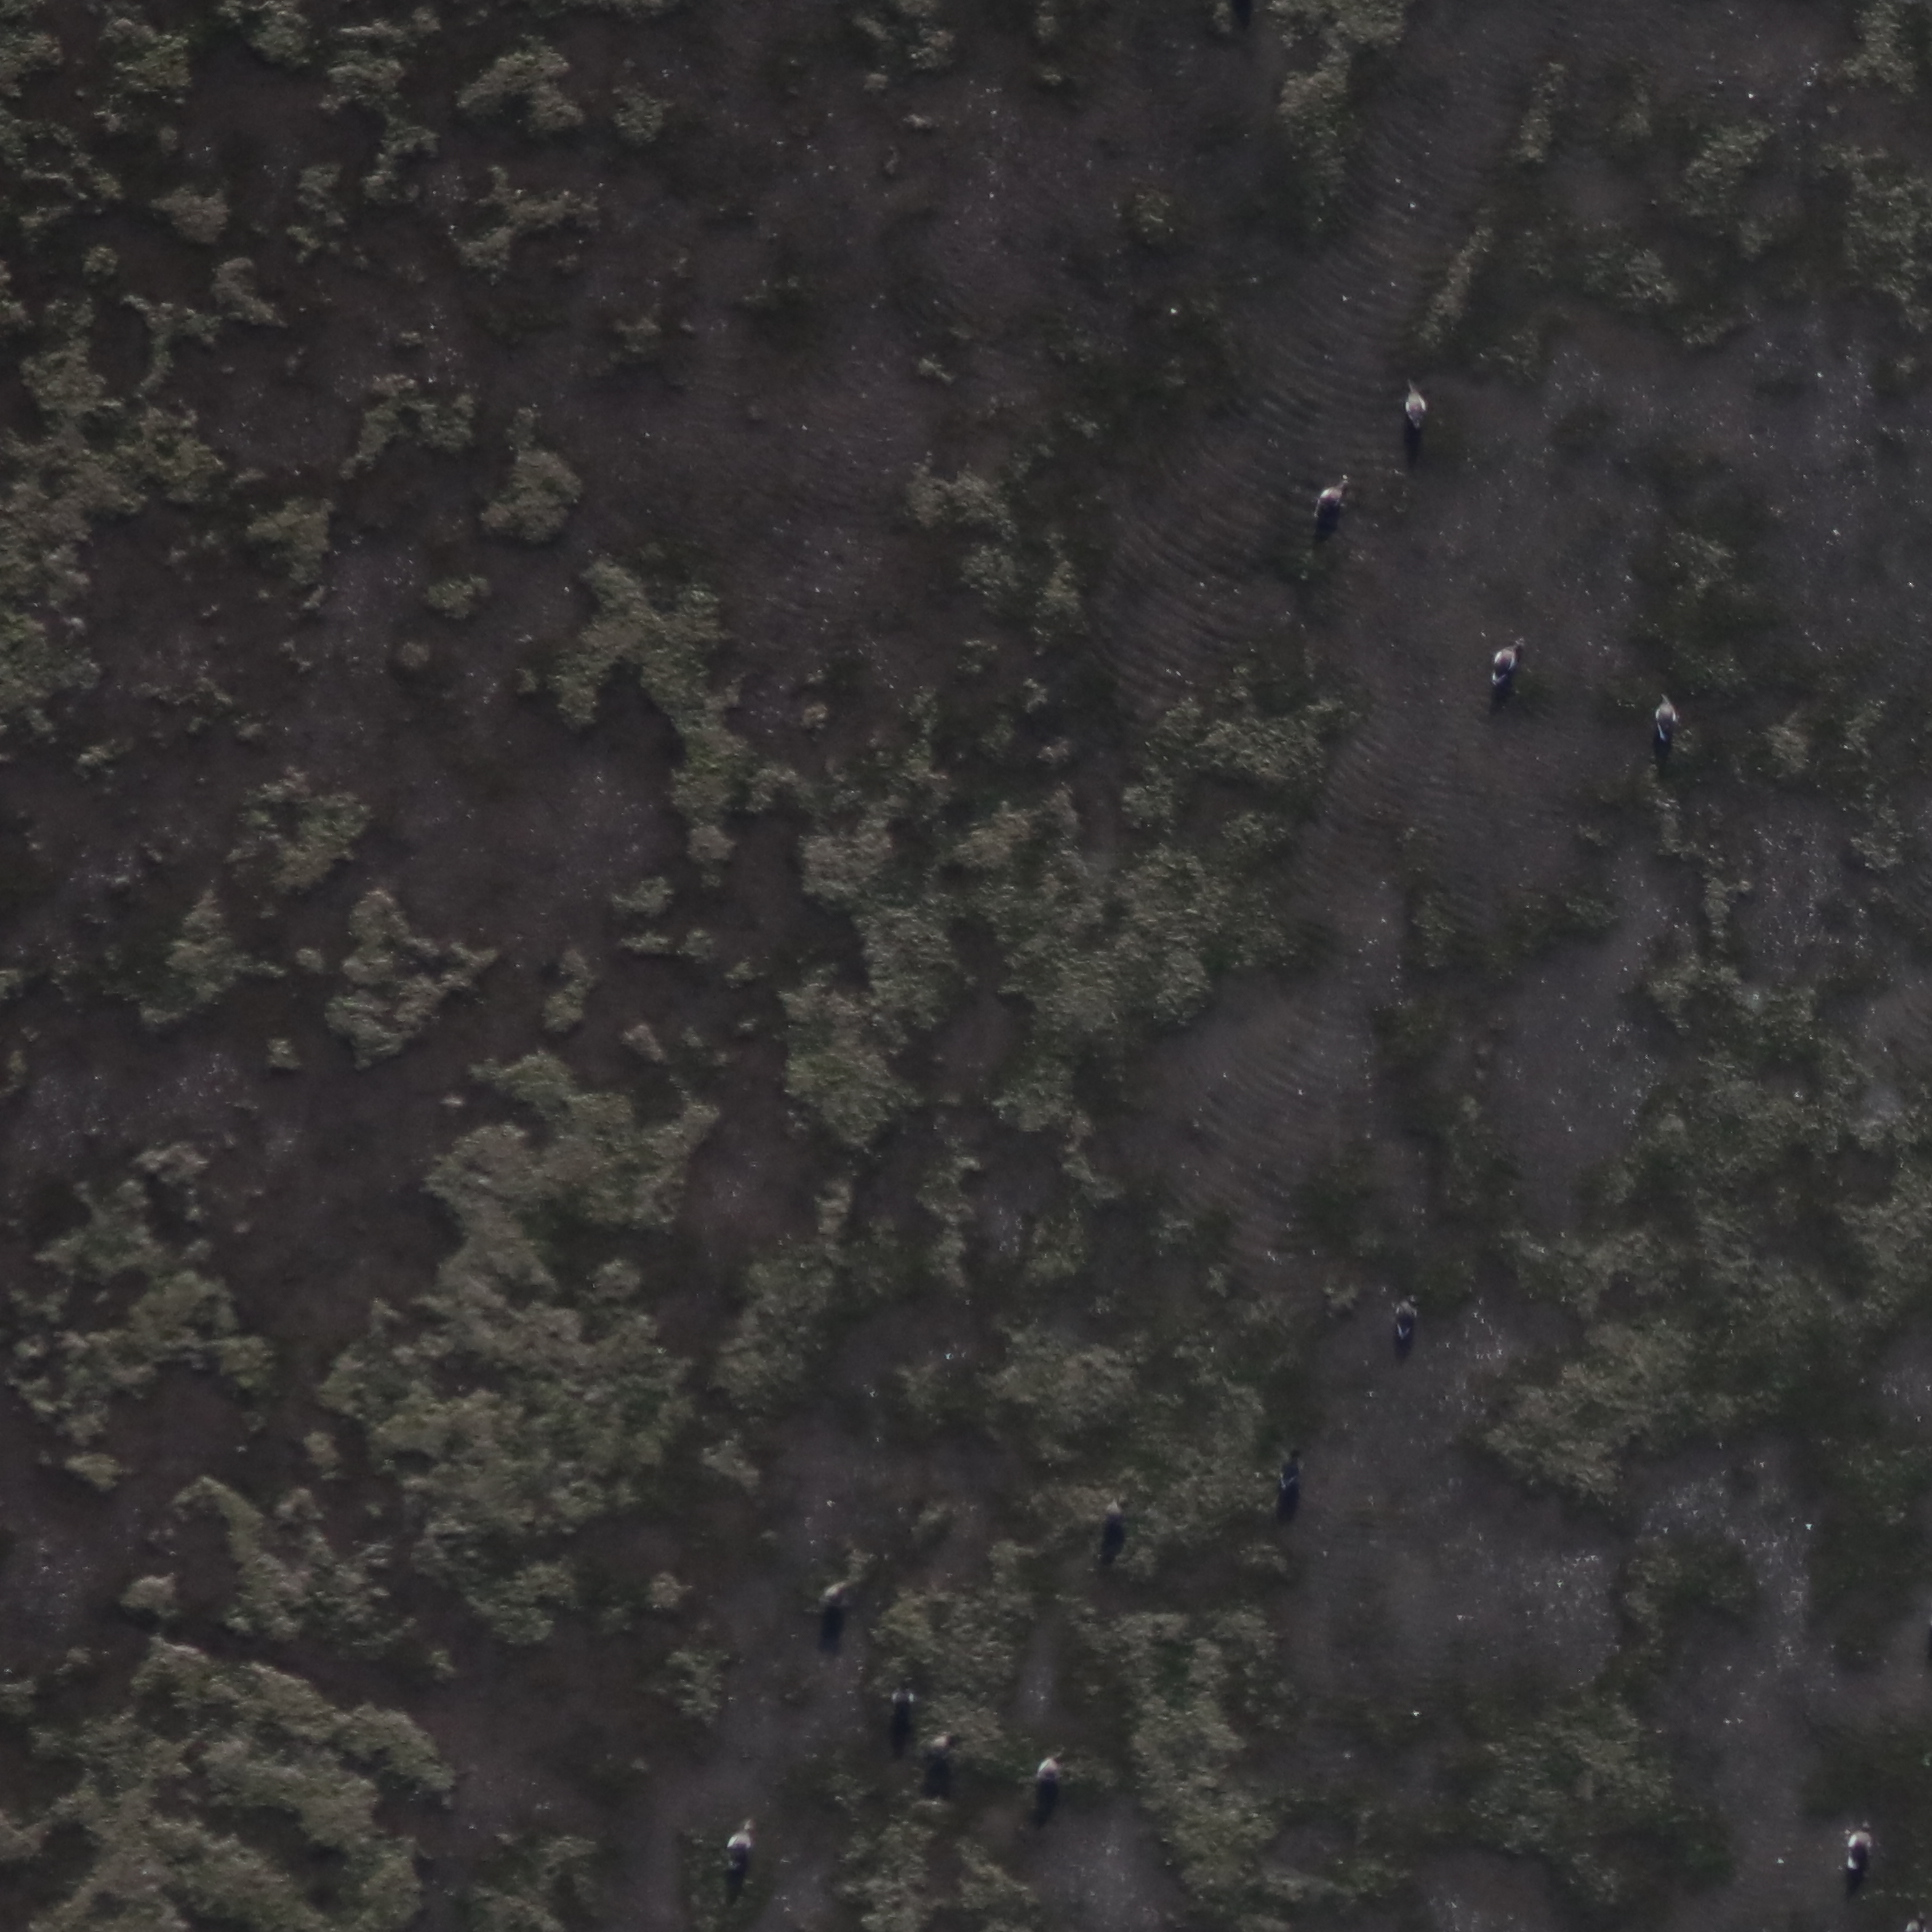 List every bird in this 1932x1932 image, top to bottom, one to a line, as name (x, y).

brant (1414, 408)
brant (1331, 499)
brant (1506, 664)
brant (1669, 721)
brant (1413, 1323)
brant (1286, 1474)
brant (1113, 1520)
brant (840, 1588)
brant (901, 1691)
brant (937, 1747)
brant (1049, 1771)
brant (745, 1850)
brant (1859, 1851)